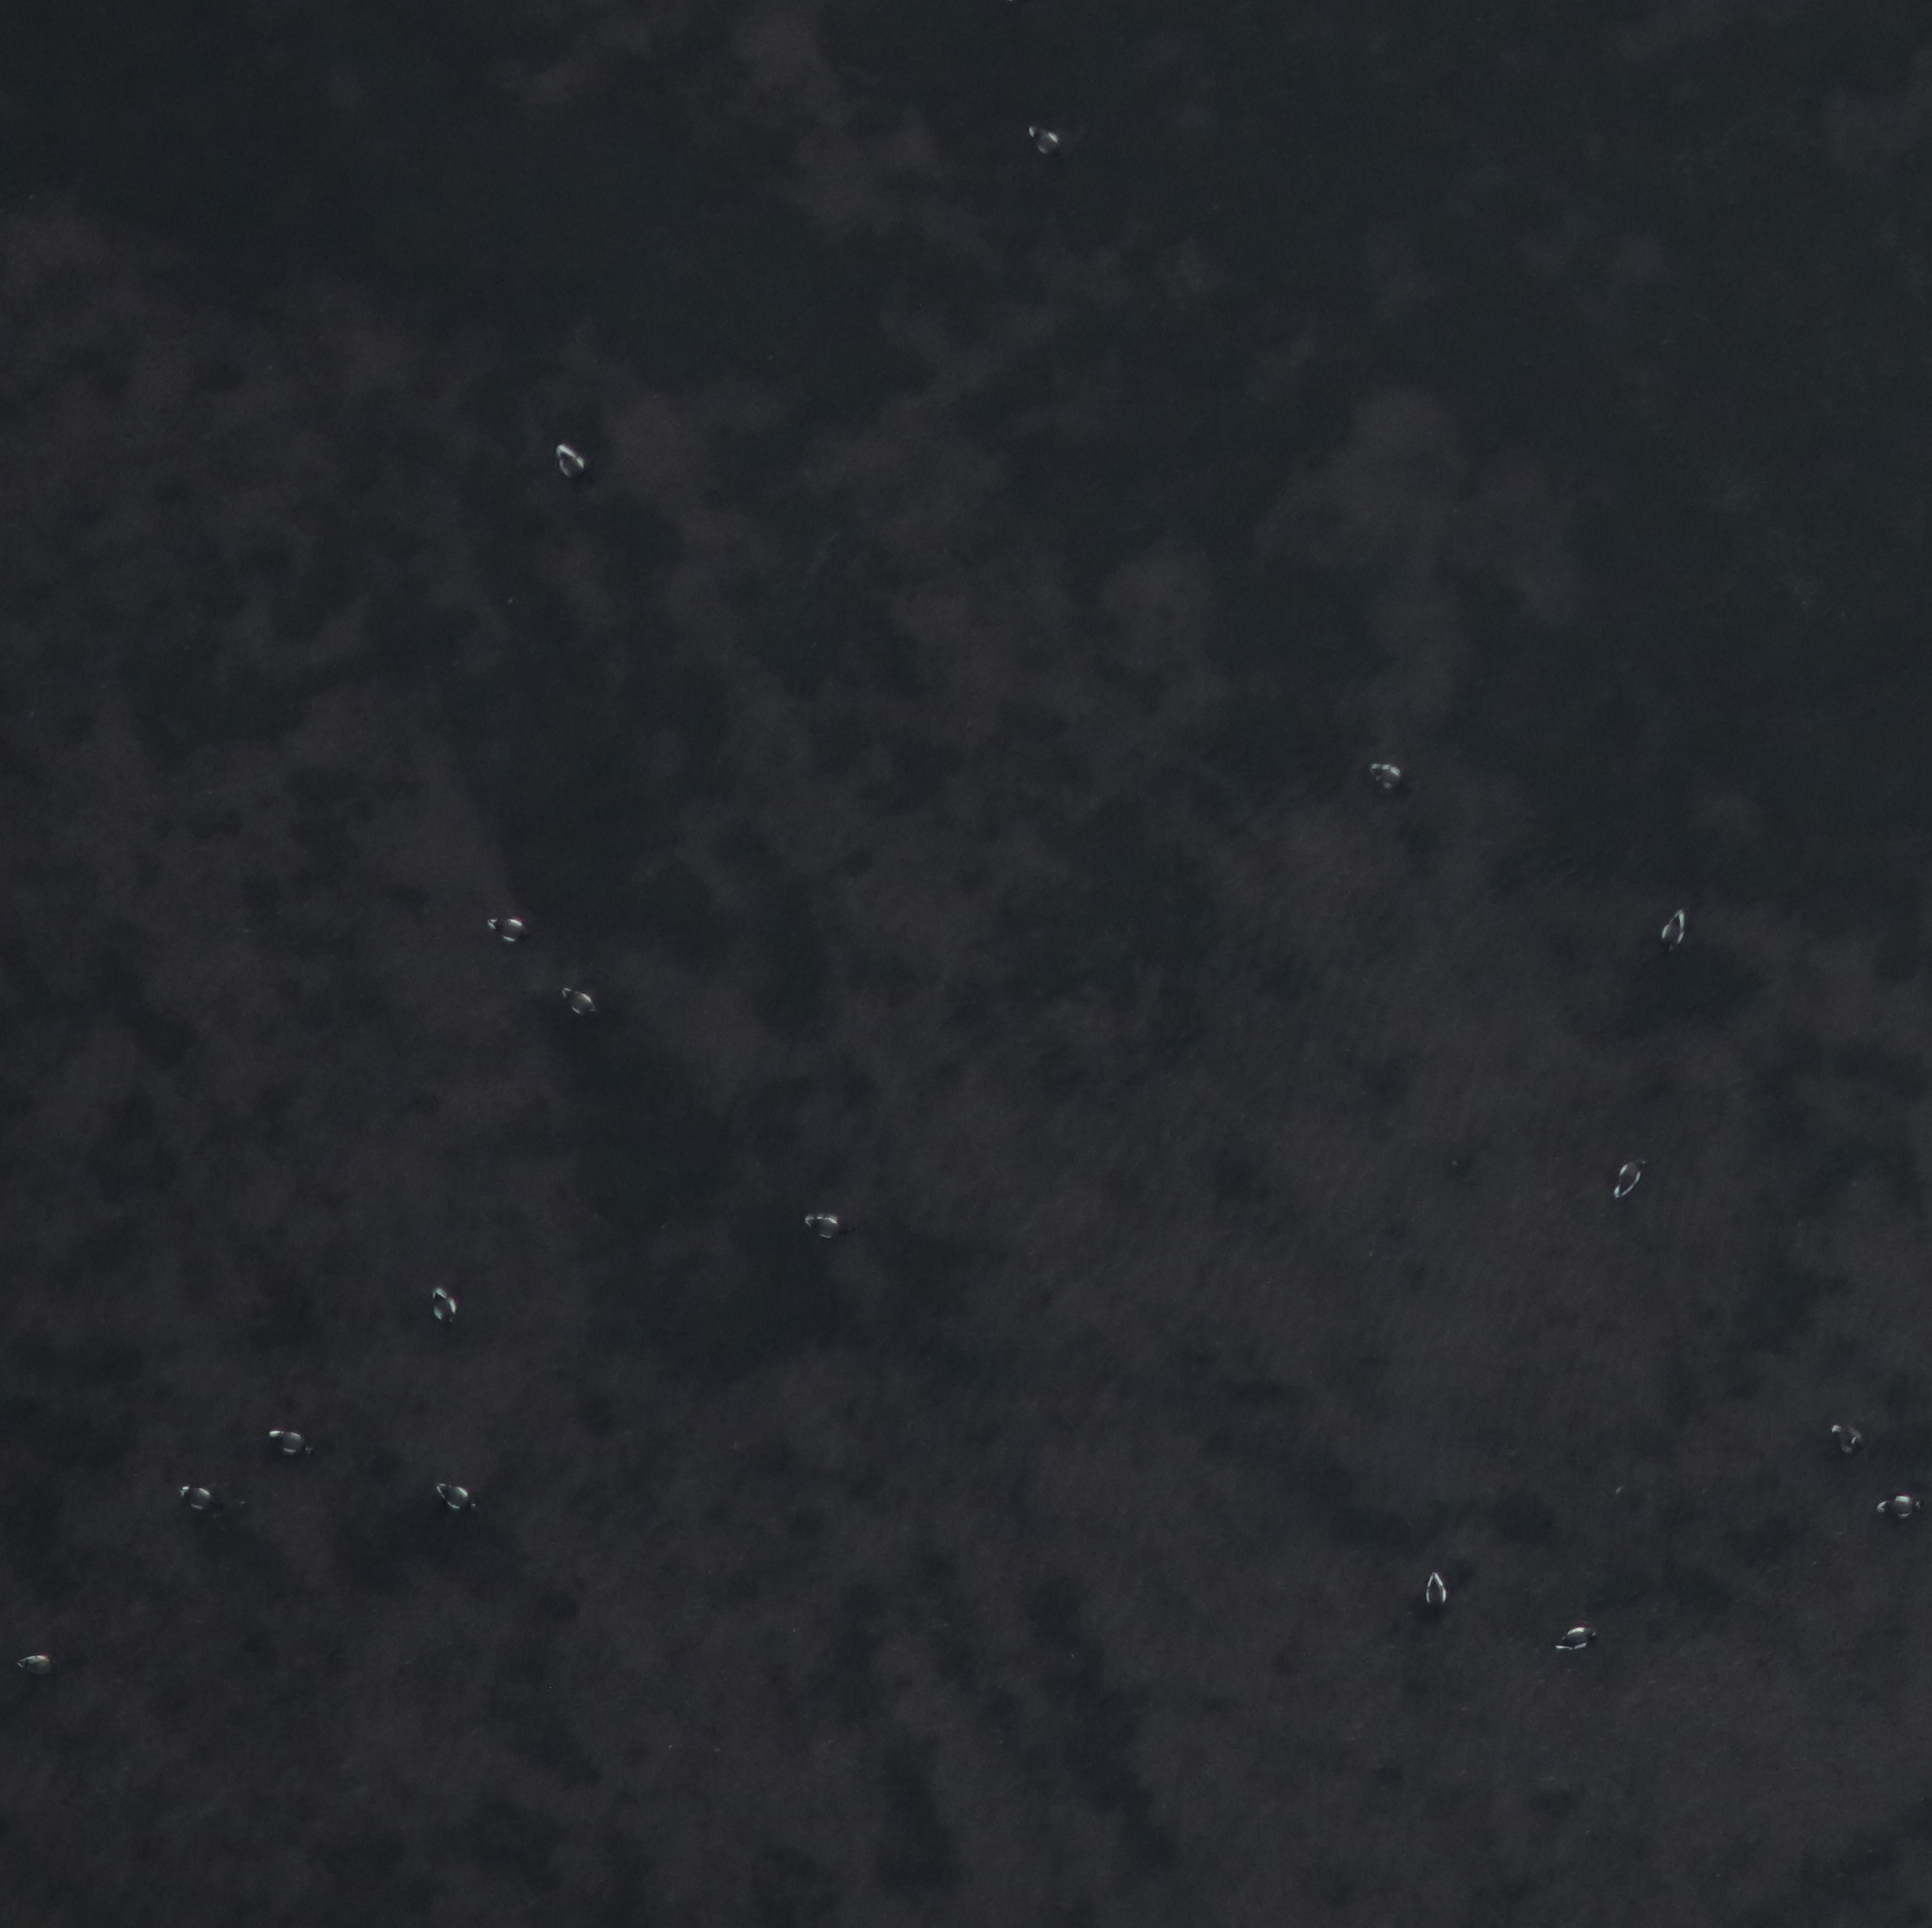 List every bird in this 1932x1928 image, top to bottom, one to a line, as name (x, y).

brant (1043, 144)
brant (571, 465)
brant (1388, 778)
brant (505, 927)
brant (1673, 930)
brant (579, 1003)
brant (1627, 1180)
brant (826, 1228)
brant (445, 1307)
brant (1845, 1438)
brant (293, 1444)
brant (455, 1498)
brant (198, 1500)
brant (1901, 1507)
brant (1435, 1594)
brant (1577, 1640)
brant (37, 1665)